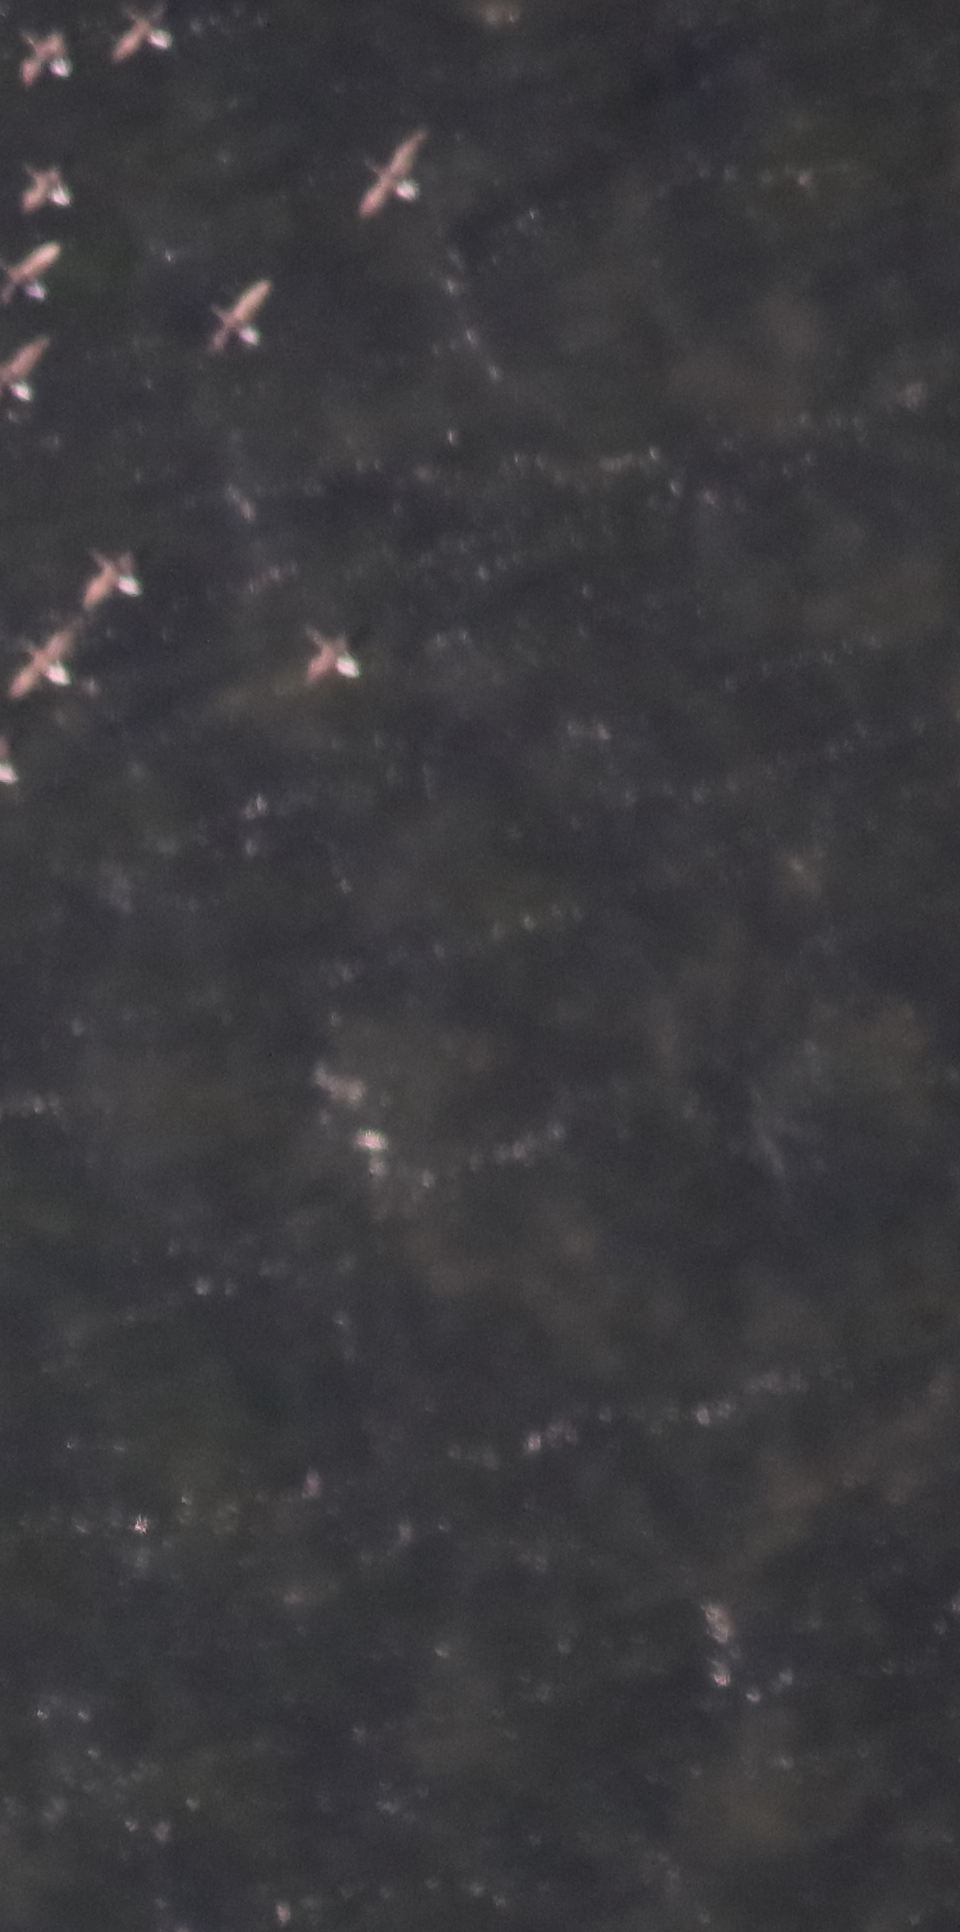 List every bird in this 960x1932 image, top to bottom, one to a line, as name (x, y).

brant (139, 24)
brant (46, 53)
brant (390, 177)
brant (48, 183)
brant (21, 275)
brant (235, 326)
brant (11, 383)
brant (115, 584)
brant (323, 654)
brant (46, 666)